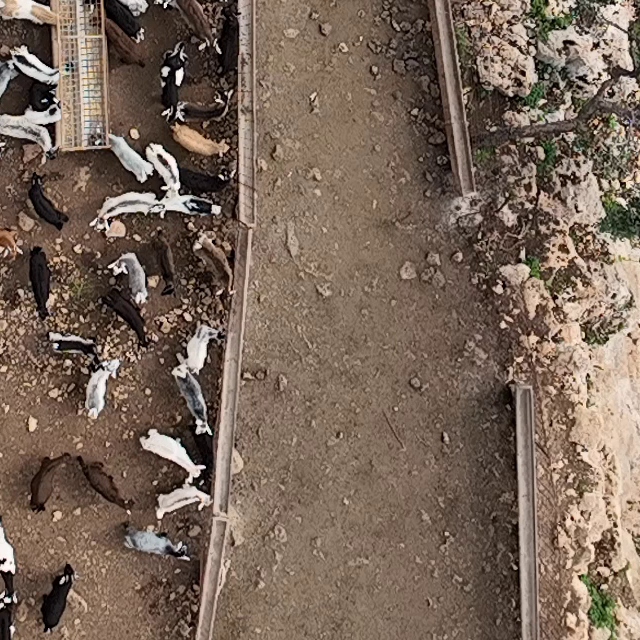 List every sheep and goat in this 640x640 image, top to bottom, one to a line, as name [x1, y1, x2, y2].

goat [0, 0, 73, 28]
goat [83, 0, 145, 43]
goat [90, 0, 148, 17]
goat [155, 0, 198, 7]
goat [174, 0, 222, 55]
goat [218, 5, 241, 73]
goat [89, 17, 145, 67]
goat [161, 39, 185, 122]
goat [10, 44, 75, 84]
goat [0, 60, 21, 124]
goat [28, 83, 58, 113]
goat [161, 89, 233, 120]
goat [25, 99, 69, 125]
goat [0, 115, 60, 164]
goat [170, 123, 230, 158]
goat [90, 126, 154, 181]
goat [146, 143, 181, 195]
goat [174, 168, 229, 193]
goat [28, 174, 69, 229]
goat [90, 192, 156, 231]
goat [150, 196, 222, 218]
goat [0, 224, 17, 254]
goat [150, 230, 176, 296]
goat [194, 231, 234, 299]
goat [30, 243, 50, 320]
goat [108, 252, 145, 304]
goat [103, 285, 154, 348]
goat [187, 324, 218, 372]
goat [47, 332, 106, 371]
goat [85, 357, 120, 415]
goat [172, 360, 211, 435]
goat [138, 426, 206, 482]
goat [27, 452, 71, 509]
goat [78, 457, 135, 514]
goat [155, 487, 214, 518]
goat [0, 514, 18, 603]
goat [123, 524, 189, 560]
goat [39, 563, 75, 631]
goat [0, 593, 13, 638]